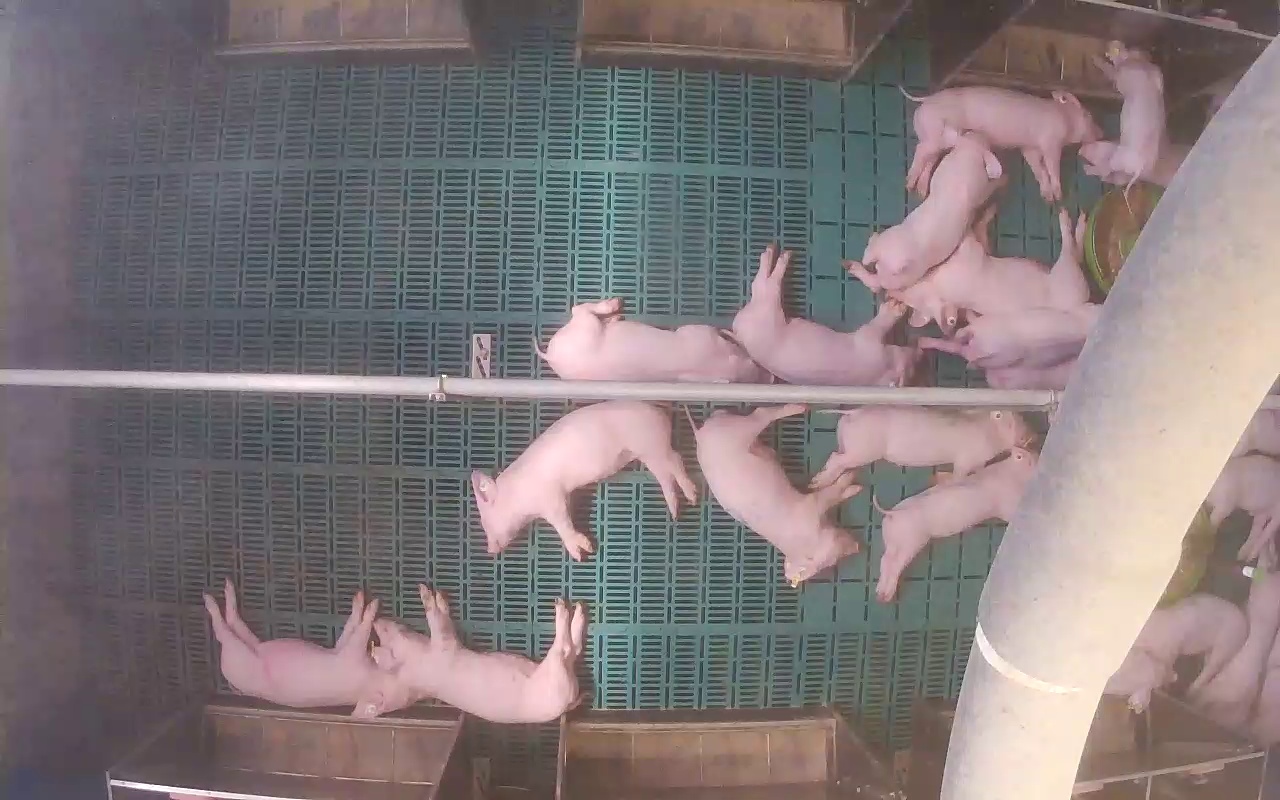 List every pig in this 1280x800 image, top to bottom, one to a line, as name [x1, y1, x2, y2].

pig [1092, 40, 1166, 198]
pig [895, 82, 1109, 202]
pig [845, 126, 1004, 291]
pig [1079, 140, 1195, 190]
pig [889, 202, 1091, 333]
pig [720, 242, 925, 385]
pig [531, 297, 778, 382]
pig [955, 307, 1104, 371]
pig [986, 349, 1080, 391]
pig [471, 400, 697, 562]
pig [683, 402, 864, 588]
pig [807, 404, 1040, 488]
pig [1224, 409, 1279, 459]
pig [871, 445, 1040, 602]
pig [1204, 455, 1280, 567]
pig [1191, 568, 1279, 730]
pig [202, 576, 431, 720]
pig [371, 583, 587, 726]
pig [1132, 594, 1251, 705]
pig [1245, 626, 1280, 749]
pig [1103, 647, 1180, 715]